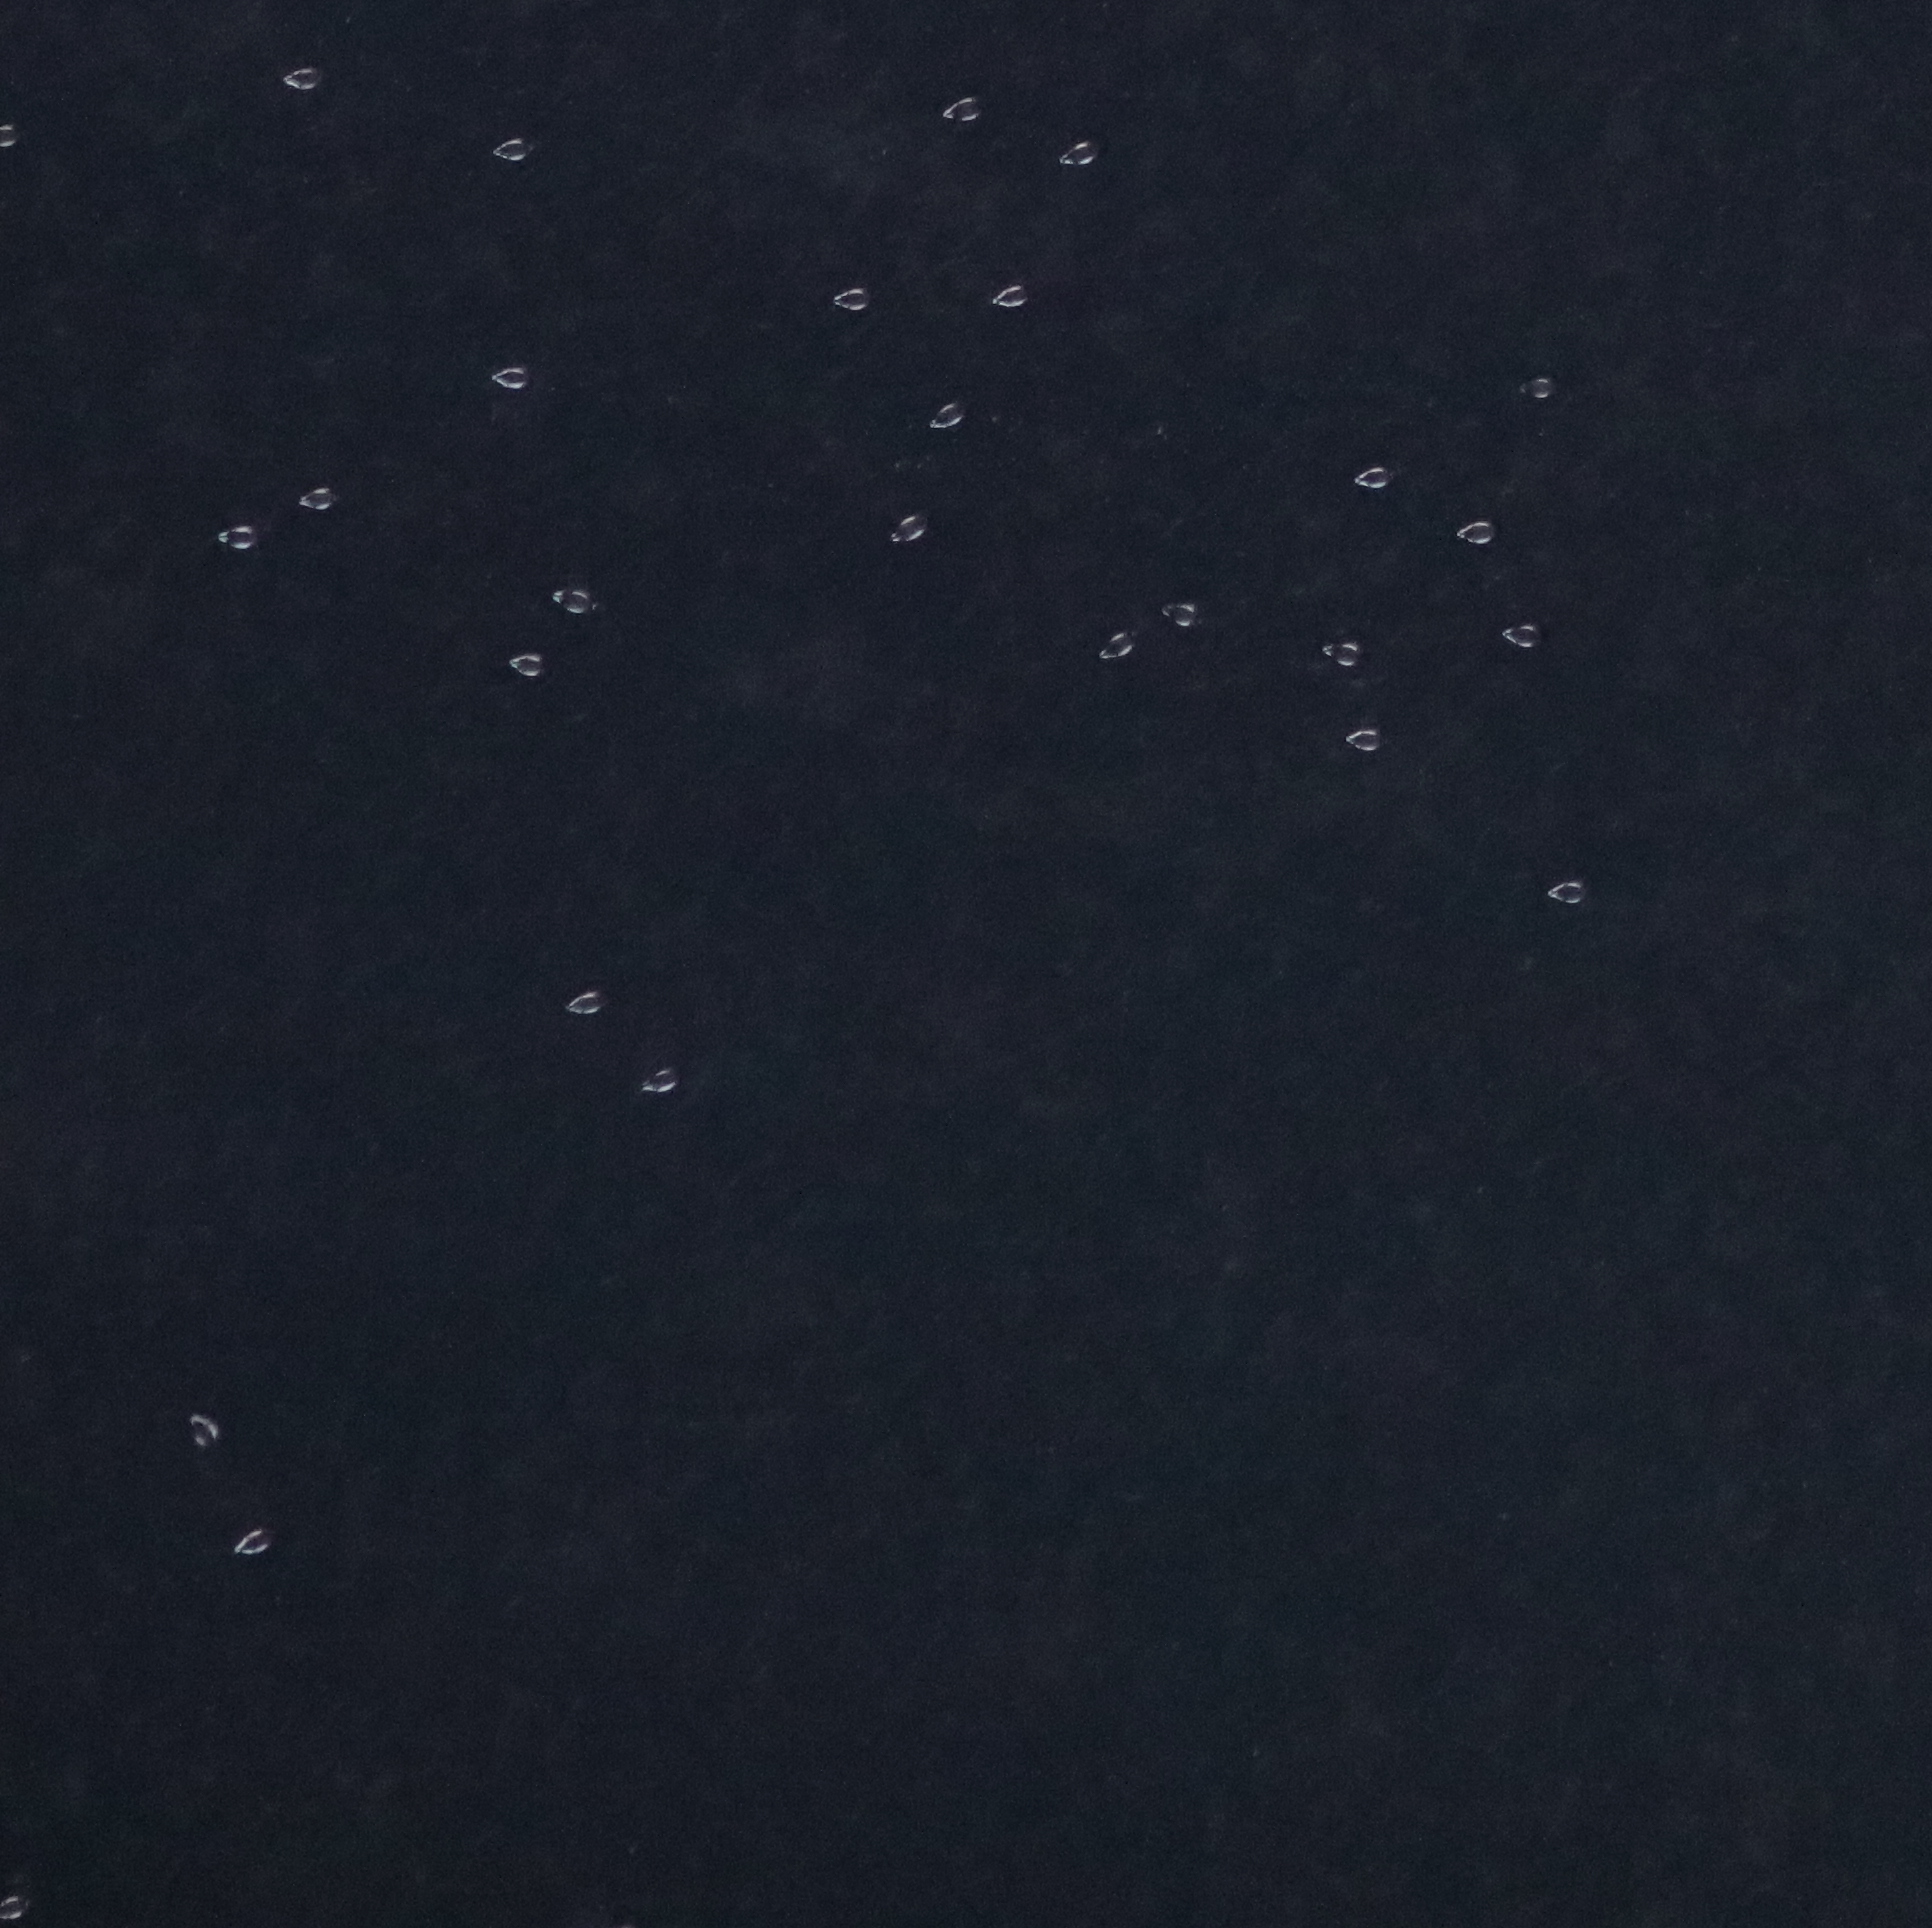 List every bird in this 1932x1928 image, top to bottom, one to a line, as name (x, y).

brant (305, 78)
brant (966, 111)
brant (4, 132)
brant (516, 150)
brant (1081, 154)
brant (1014, 295)
brant (854, 299)
brant (512, 376)
brant (1540, 388)
brant (950, 416)
brant (1377, 478)
brant (319, 499)
brant (911, 528)
brant (1479, 533)
brant (241, 537)
brant (577, 602)
brant (1182, 615)
brant (1526, 635)
brant (1120, 645)
brant (1345, 655)
brant (528, 666)
brant (1366, 740)
brant (1570, 893)
brant (588, 1002)
brant (662, 1081)
brant (204, 1431)
brant (259, 1540)
brant (8, 1908)